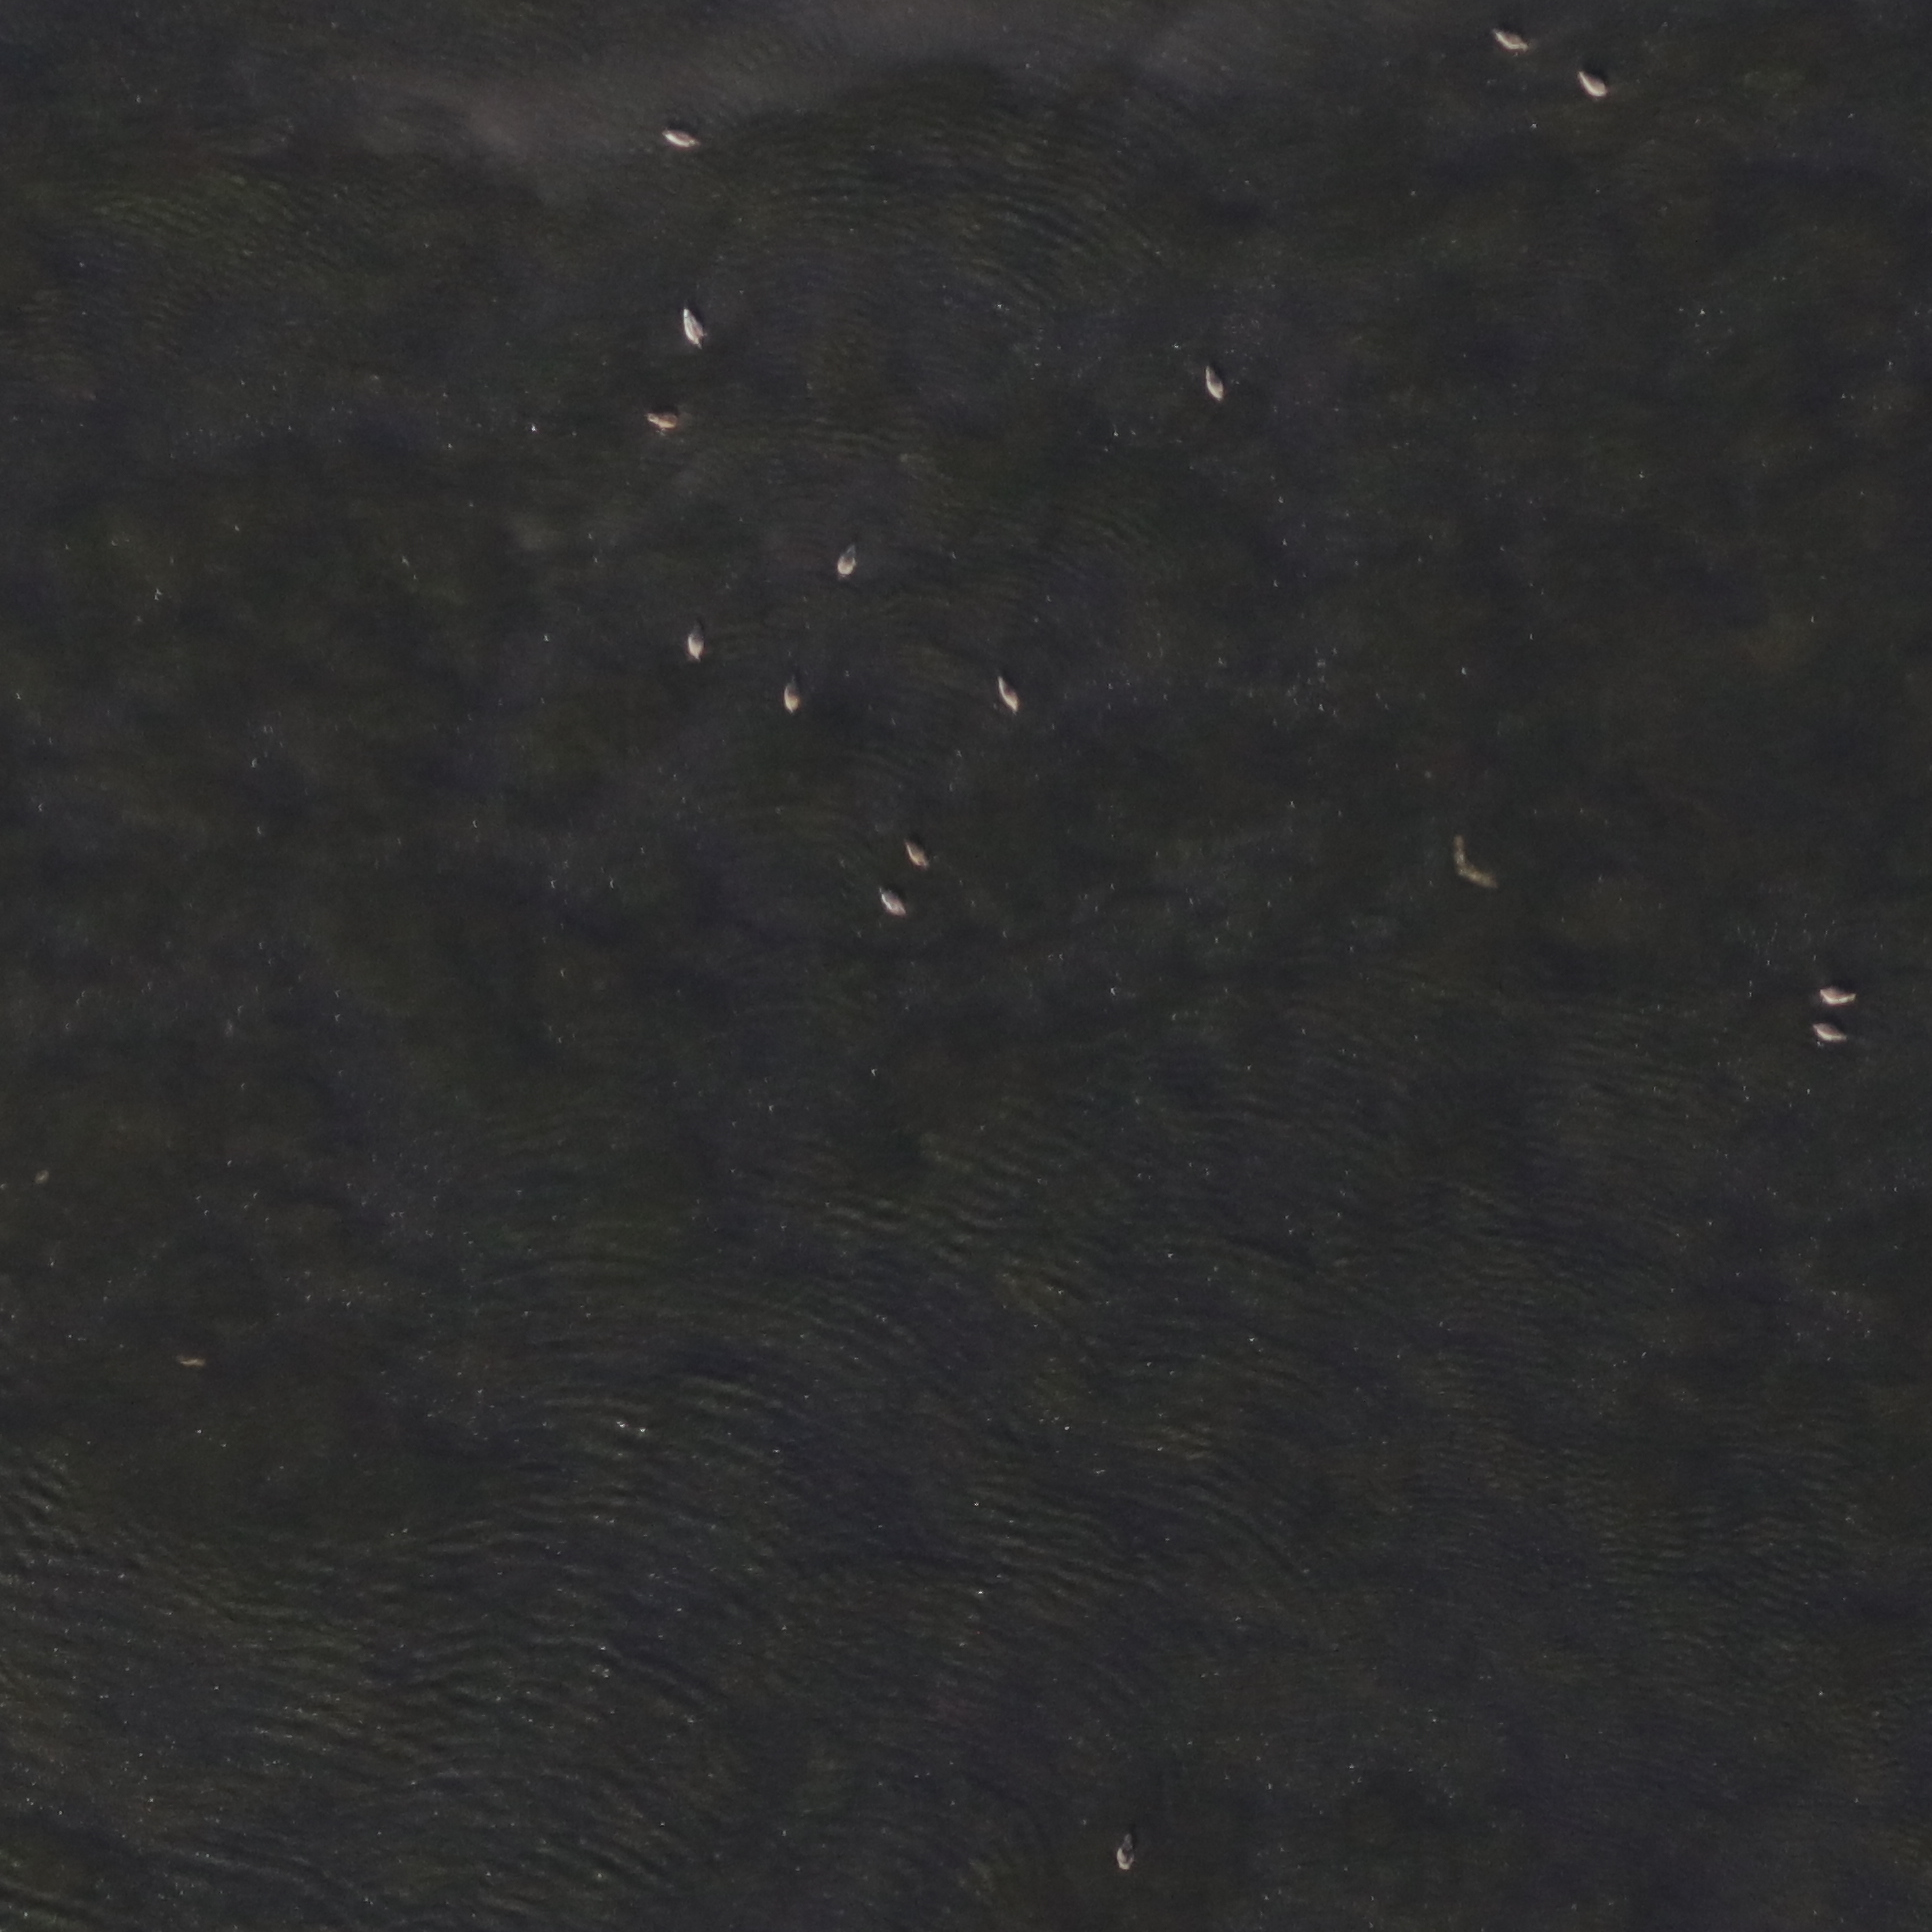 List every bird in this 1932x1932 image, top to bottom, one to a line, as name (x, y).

other bird (1516, 38)
other bird (1588, 82)
other bird (686, 137)
other bird (688, 324)
other bird (1212, 377)
other bird (660, 418)
other bird (850, 560)
other bird (700, 638)
other bird (789, 691)
other bird (1008, 693)
other bird (921, 854)
other bird (891, 901)
other bird (1831, 994)
other bird (1830, 1034)
brant (1126, 1857)